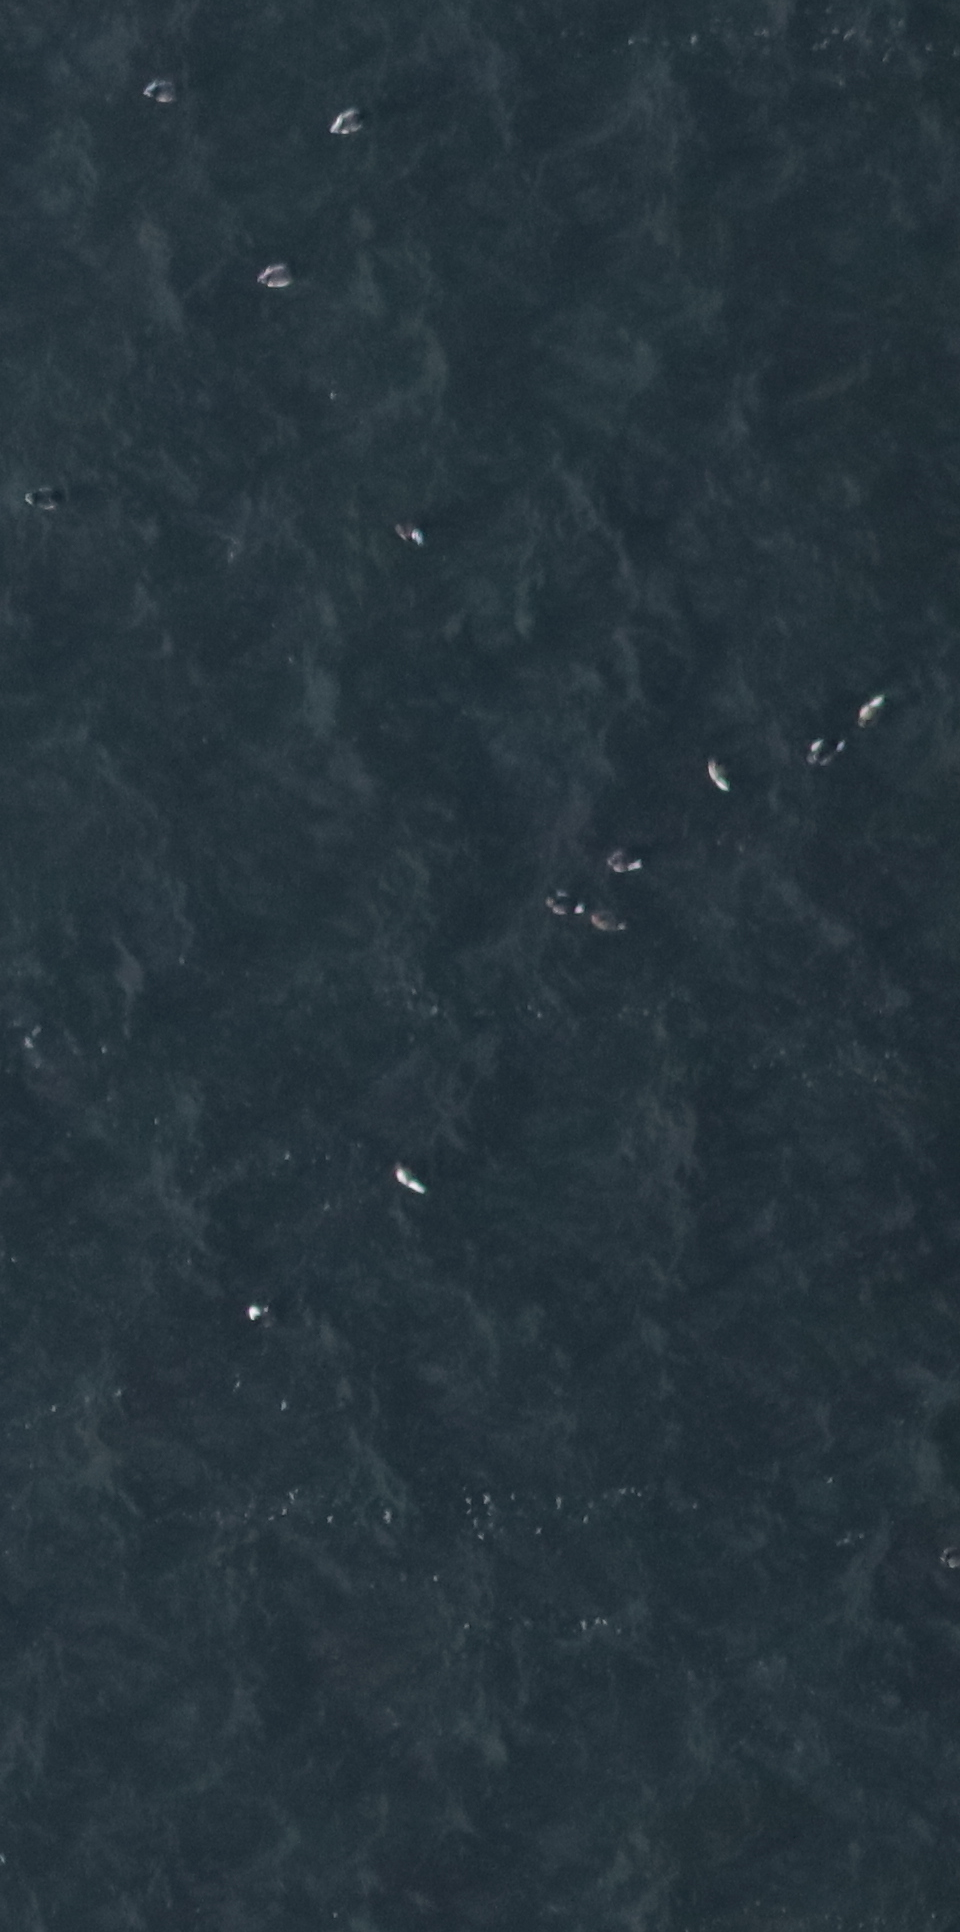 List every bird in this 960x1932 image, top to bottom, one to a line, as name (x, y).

brant (162, 92)
brant (349, 124)
brant (280, 275)
brant (45, 496)
brant (412, 534)
brant (869, 718)
brant (819, 751)
brant (722, 772)
brant (625, 858)
brant (566, 902)
brant (610, 921)
brant (408, 1176)